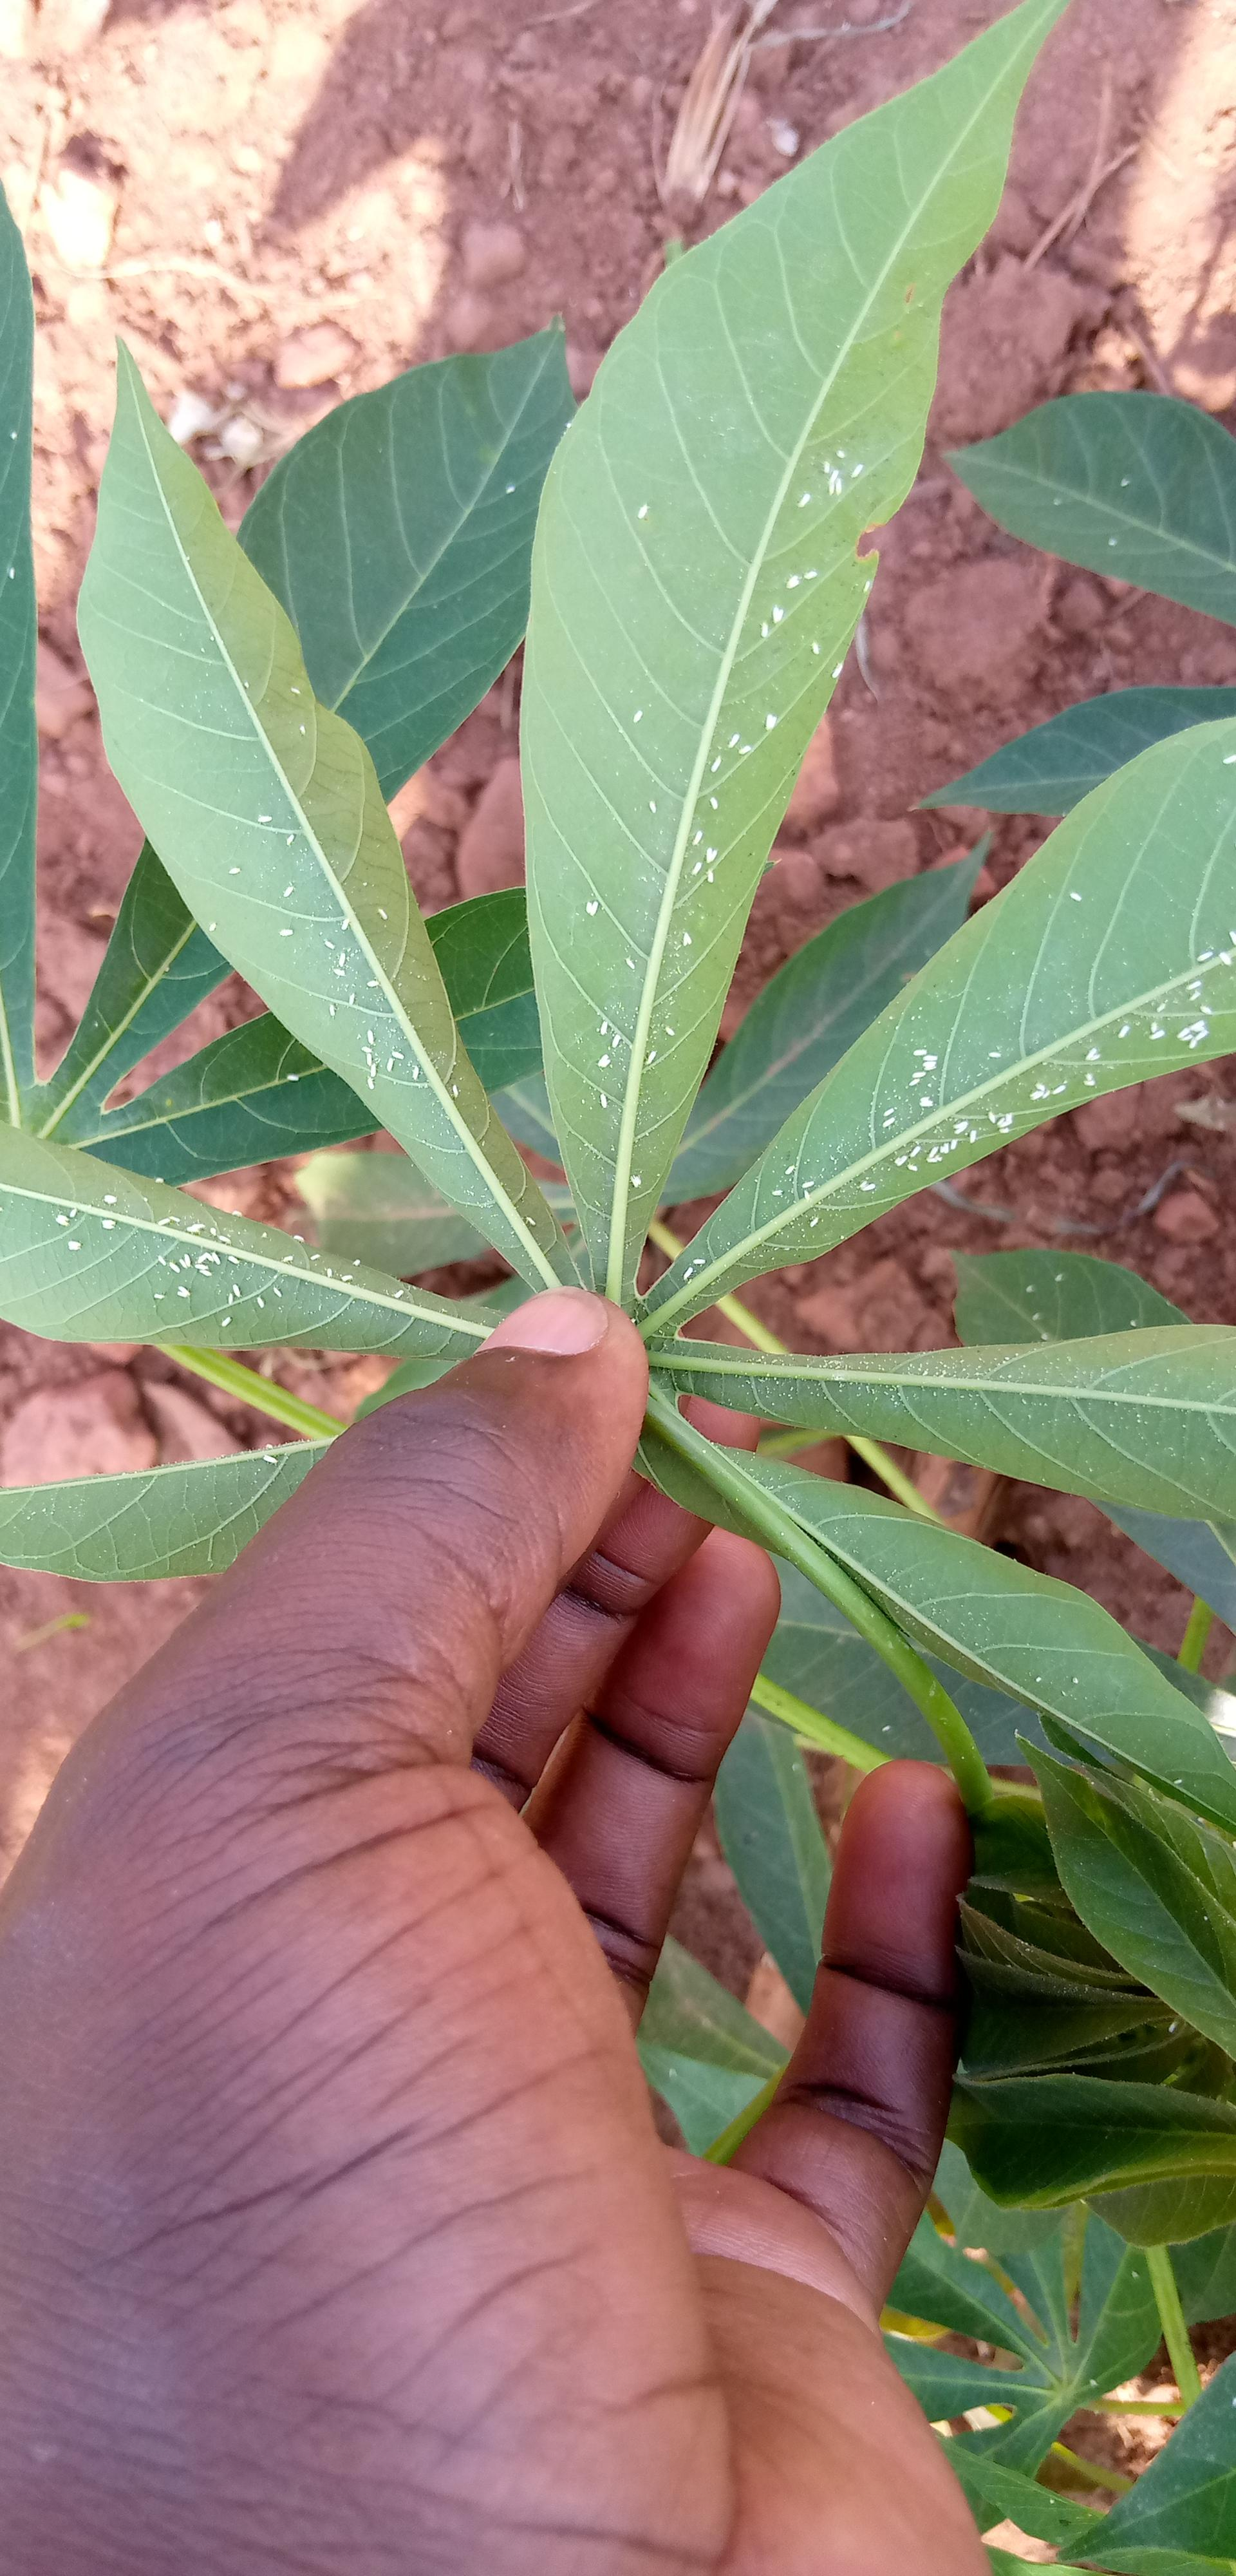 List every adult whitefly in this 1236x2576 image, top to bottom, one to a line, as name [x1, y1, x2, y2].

whitefly [823, 459, 830, 475]
whitefly [850, 462, 865, 479]
whitefly [829, 469, 839, 482]
whitefly [835, 478, 843, 497]
whitefly [828, 482, 836, 497]
whitefly [797, 491, 812, 509]
whitefly [635, 502, 650, 522]
whitefly [803, 569, 819, 582]
whitefly [785, 573, 801, 591]
whitefly [862, 578, 872, 594]
whitefly [771, 605, 786, 625]
whitefly [759, 620, 769, 639]
whitefly [809, 640, 821, 656]
whitefly [830, 661, 845, 680]
whitefly [289, 686, 302, 696]
whitefly [630, 708, 646, 725]
whitefly [765, 714, 773, 732]
whitefly [771, 715, 777, 731]
whitefly [297, 724, 307, 737]
whitefly [727, 732, 741, 750]
whitefly [737, 744, 753, 757]
whitefly [1221, 753, 1236, 766]
whitefly [709, 755, 724, 774]
whitefly [709, 796, 720, 811]
whitefly [648, 799, 659, 815]
whitefly [256, 815, 274, 824]
whitefly [691, 829, 704, 848]
whitefly [286, 833, 295, 848]
whitefly [706, 846, 711, 864]
whitefly [711, 849, 718, 862]
whitefly [690, 860, 703, 876]
whitefly [227, 866, 242, 876]
whitefly [706, 870, 715, 884]
whitefly [282, 884, 295, 898]
whitefly [1067, 891, 1083, 904]
whitefly [585, 900, 593, 914]
whitefly [590, 900, 599, 918]
whitefly [377, 907, 389, 922]
whitefly [340, 917, 351, 931]
whitefly [207, 920, 220, 934]
whitefly [277, 928, 296, 938]
whitefly [1228, 929, 1236, 946]
whitefly [681, 930, 693, 948]
whitefly [322, 939, 337, 951]
whitefly [1195, 951, 1215, 963]
whitefly [1217, 951, 1232, 967]
whitefly [338, 952, 346, 968]
whitefly [624, 956, 637, 971]
whitefly [333, 968, 347, 978]
whitefly [366, 980, 380, 989]
whitefly [1186, 980, 1202, 991]
whitefly [1189, 990, 1203, 1001]
whitefly [348, 992, 355, 1005]
whitefly [1156, 1001, 1167, 1014]
whitefly [328, 1003, 337, 1018]
whitefly [1199, 1003, 1213, 1017]
whitefly [599, 1018, 609, 1036]
whitefly [1190, 1018, 1206, 1033]
whitefly [1149, 1019, 1158, 1034]
whitefly [1117, 1024, 1130, 1041]
whitefly [662, 1025, 677, 1039]
whitefly [1176, 1027, 1190, 1039]
whitefly [1148, 1028, 1165, 1041]
whitefly [366, 1028, 376, 1046]
whitefly [1196, 1028, 1209, 1041]
whitefly [610, 1033, 621, 1049]
whitefly [1179, 1034, 1194, 1043]
whitefly [1187, 1037, 1197, 1050]
whitefly [360, 1045, 373, 1054]
whitefly [1084, 1046, 1098, 1062]
whitefly [911, 1048, 928, 1057]
whitefly [645, 1050, 658, 1066]
whitefly [390, 1050, 406, 1061]
whitefly [987, 1051, 1002, 1059]
whitefly [366, 1052, 373, 1068]
whitefly [597, 1053, 610, 1068]
whitefly [1089, 1053, 1101, 1062]
whitefly [921, 1054, 939, 1061]
whitefly [385, 1057, 394, 1074]
whitefly [603, 1057, 612, 1069]
whitefly [921, 1061, 939, 1066]
whitefly [370, 1063, 377, 1077]
whitefly [411, 1064, 420, 1083]
whitefly [922, 1066, 937, 1072]
whitefly [283, 1072, 302, 1085]
whitefly [910, 1072, 927, 1079]
whitefly [1083, 1072, 1094, 1081]
whitefly [367, 1076, 375, 1091]
whitefly [908, 1078, 921, 1087]
whitefly [1082, 1079, 1096, 1087]
whitefly [1034, 1082, 1046, 1091]
whitefly [451, 1083, 461, 1100]
whitefly [1052, 1084, 1067, 1097]
whitefly [1029, 1090, 1045, 1102]
whitefly [1042, 1090, 1051, 1100]
whitefly [599, 1092, 608, 1110]
whitefly [919, 1096, 932, 1102]
whitefly [918, 1101, 934, 1108]
whitefly [882, 1106, 895, 1118]
whitefly [987, 1110, 997, 1125]
whitefly [1005, 1112, 1012, 1122]
whitefly [997, 1115, 1006, 1126]
whitefly [881, 1117, 896, 1129]
whitefly [952, 1121, 969, 1130]
whitefly [998, 1121, 1013, 1128]
whitefly [953, 1124, 968, 1135]
whitefly [998, 1126, 1010, 1135]
whitefly [969, 1128, 977, 1146]
whitefly [950, 1138, 958, 1151]
whitefly [944, 1141, 950, 1155]
whitefly [939, 1144, 944, 1154]
whitefly [910, 1144, 922, 1158]
whitefly [927, 1145, 940, 1159]
whitefly [935, 1153, 944, 1164]
whitefly [896, 1154, 909, 1168]
whitefly [926, 1158, 938, 1164]
whitefly [783, 1163, 796, 1176]
whitefly [906, 1163, 918, 1173]
whitefly [635, 1173, 642, 1186]
whitefly [630, 1174, 640, 1189]
whitefly [153, 1176, 165, 1185]
whitefly [801, 1179, 817, 1189]
whitefly [859, 1180, 870, 1189]
whitefly [863, 1182, 877, 1194]
whitefly [770, 1189, 785, 1198]
whitefly [803, 1189, 812, 1202]
whitefly [104, 1193, 118, 1200]
whitefly [104, 1198, 118, 1204]
whitefly [68, 1207, 78, 1218]
whitefly [231, 1209, 244, 1218]
whitefly [57, 1214, 70, 1222]
whitefly [169, 1215, 182, 1224]
whitefly [524, 1215, 537, 1227]
whitefly [809, 1216, 821, 1229]
whitefly [55, 1217, 70, 1227]
whitefly [157, 1217, 171, 1226]
whitefly [101, 1218, 117, 1225]
whitefly [191, 1223, 207, 1229]
whitefly [101, 1224, 115, 1229]
whitefly [185, 1226, 201, 1235]
whitefly [209, 1226, 217, 1238]
whitefly [261, 1230, 270, 1240]
whitefly [218, 1234, 232, 1245]
whitefly [293, 1235, 306, 1244]
whitefly [66, 1240, 83, 1247]
whitefly [68, 1246, 82, 1252]
whitefly [206, 1251, 215, 1263]
whitefly [211, 1251, 221, 1265]
whitefly [196, 1252, 206, 1264]
whitefly [309, 1252, 323, 1261]
whitefly [183, 1253, 192, 1269]
whitefly [156, 1254, 167, 1268]
whitefly [227, 1255, 241, 1266]
whitefly [282, 1255, 295, 1264]
whitefly [691, 1257, 707, 1266]
whitefly [178, 1258, 187, 1269]
whitefly [351, 1258, 362, 1268]
whitefly [168, 1261, 182, 1274]
whitefly [194, 1263, 210, 1269]
whitefly [682, 1265, 694, 1282]
whitefly [326, 1267, 333, 1279]
whitefly [198, 1269, 214, 1278]
whitefly [340, 1274, 354, 1283]
whitefly [232, 1283, 241, 1298]
whitefly [177, 1285, 191, 1297]
whitefly [273, 1285, 283, 1300]
whitefly [393, 1287, 406, 1300]
whitefly [175, 1290, 188, 1299]
whitefly [227, 1291, 234, 1307]
whitefly [152, 1292, 165, 1301]
whitefly [256, 1295, 267, 1311]
whitefly [221, 1315, 233, 1330]
whitefly [259, 1454, 279, 1466]
whitefly [1172, 1777, 1186, 1787]
whitefly [1167, 2019, 1179, 2034]